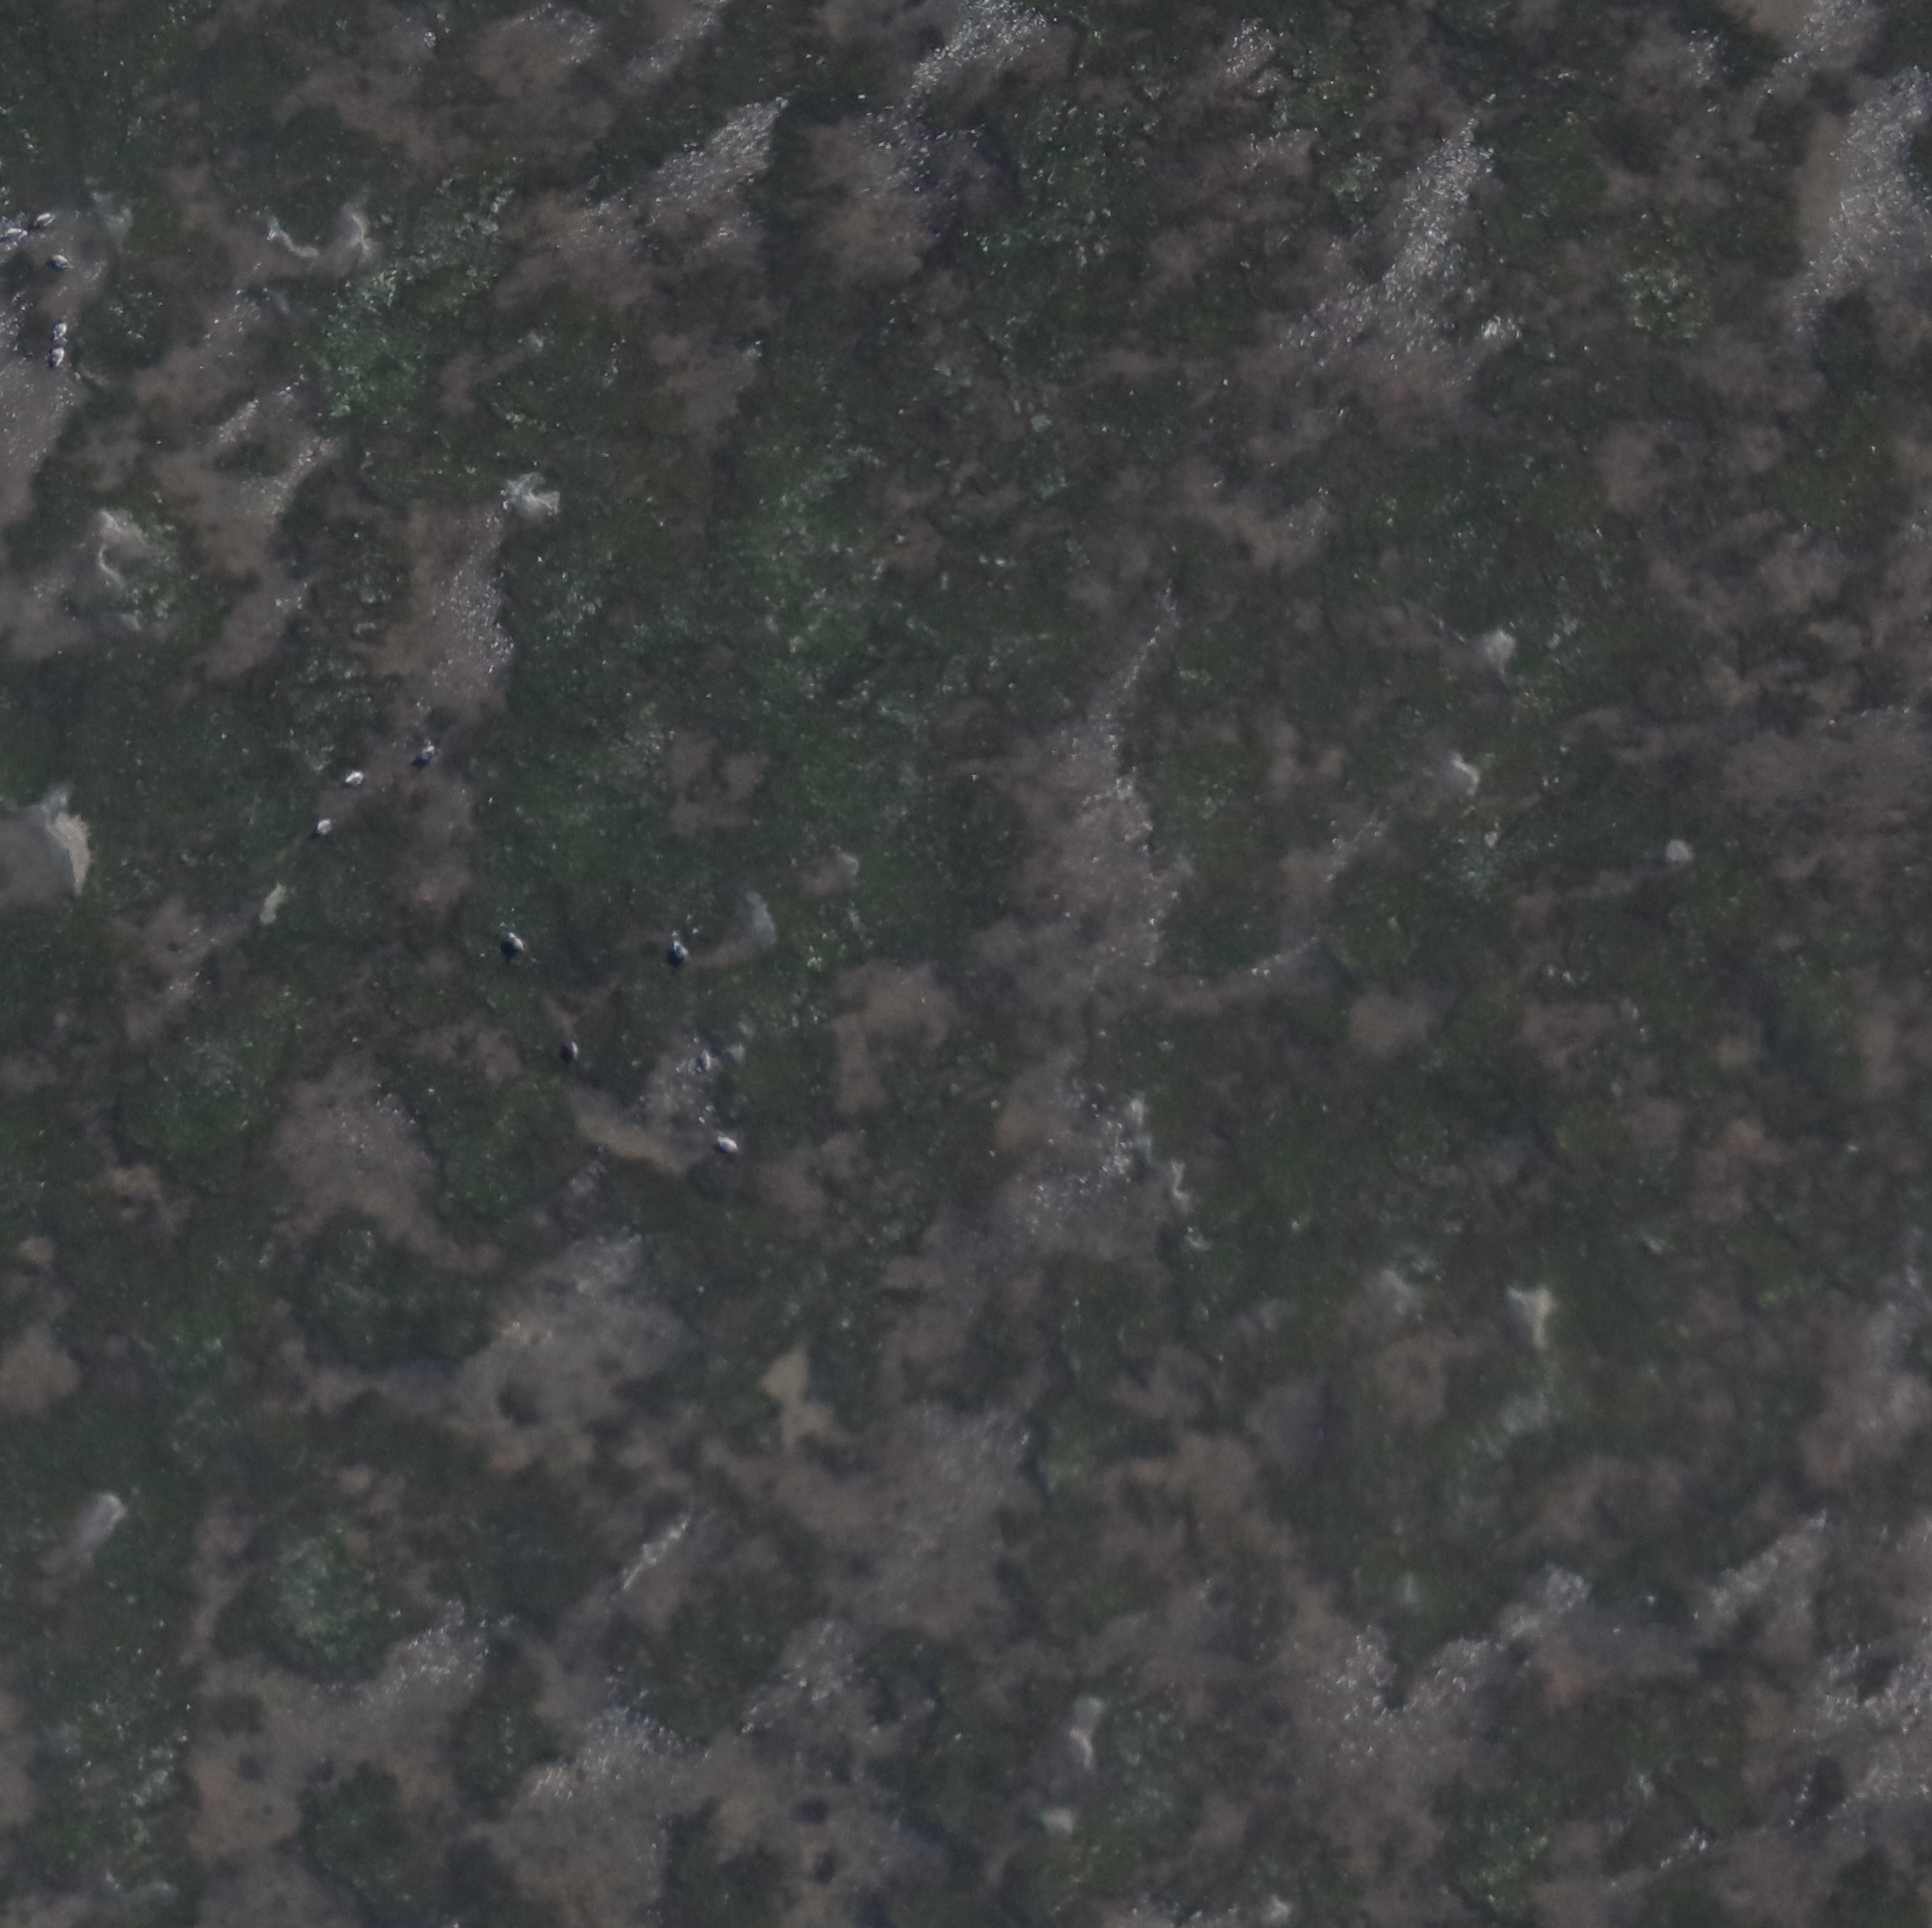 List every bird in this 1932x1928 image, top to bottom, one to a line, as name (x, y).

brant (46, 219)
brant (17, 235)
brant (60, 260)
brant (60, 333)
brant (58, 360)
brant (425, 754)
brant (354, 778)
brant (323, 828)
brant (516, 942)
brant (681, 951)
brant (571, 1051)
brant (705, 1060)
brant (730, 1147)